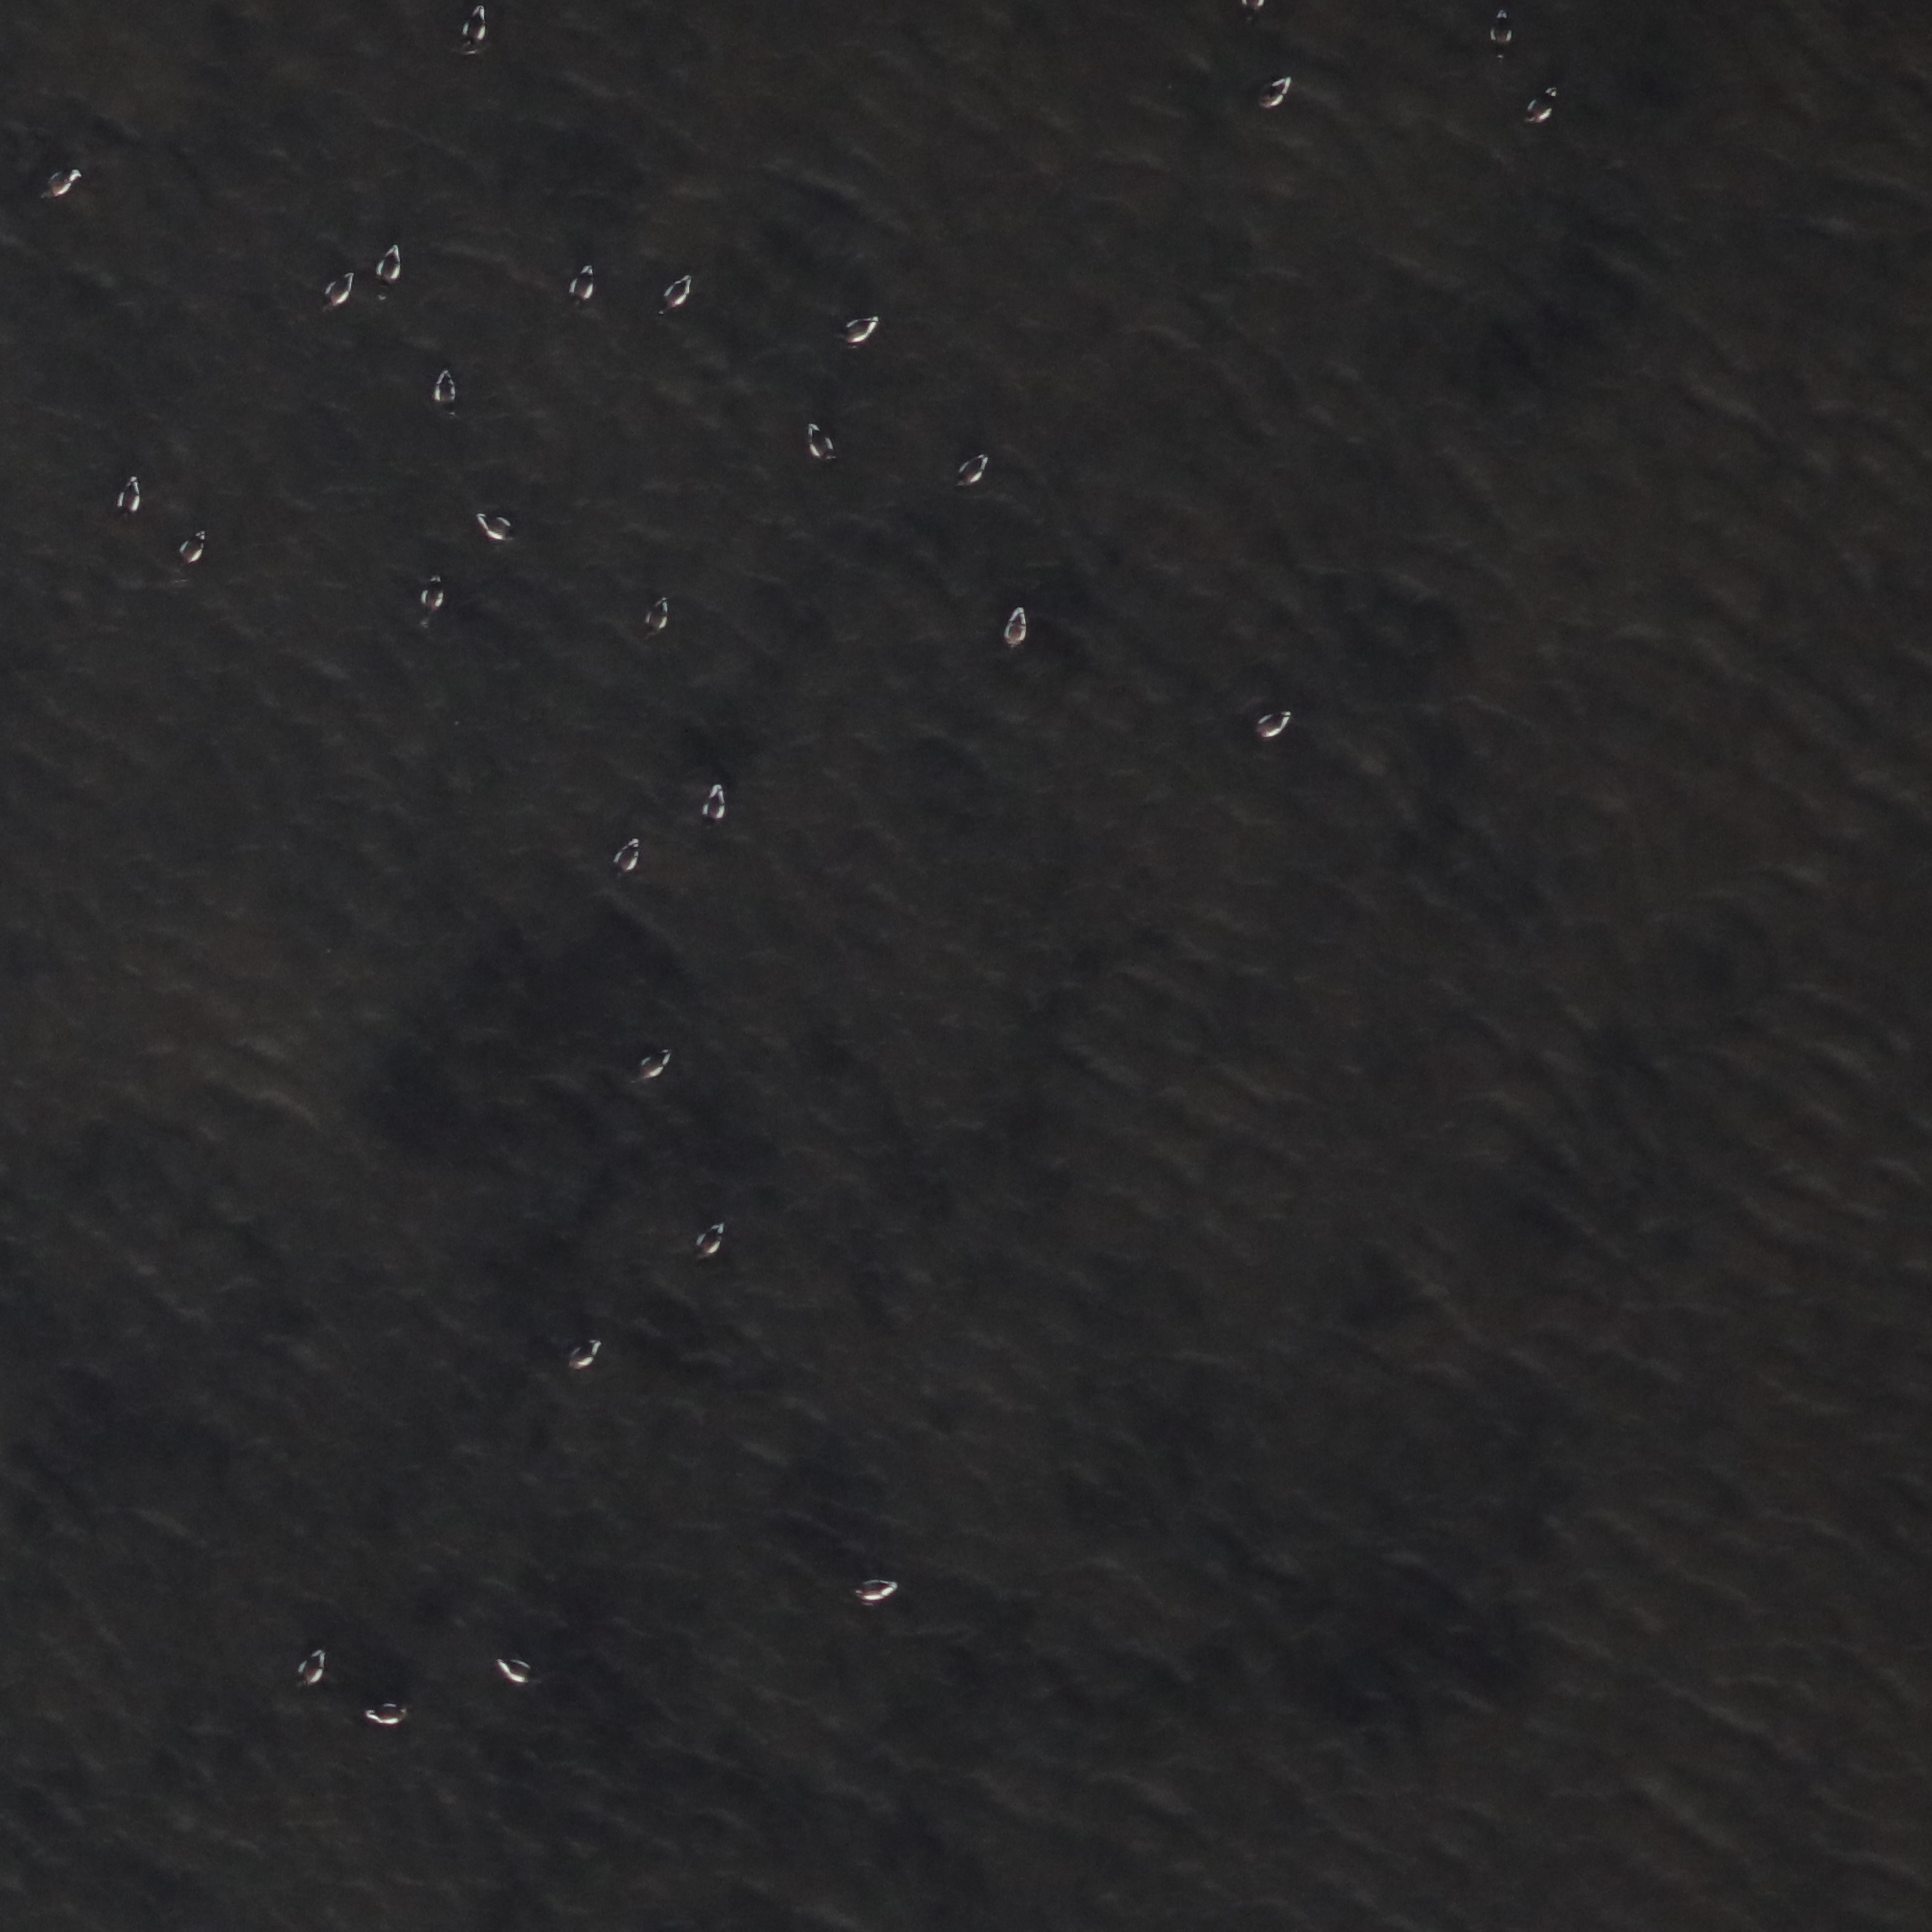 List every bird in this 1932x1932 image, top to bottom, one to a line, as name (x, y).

brant (1502, 29)
brant (474, 32)
brant (1274, 94)
brant (1540, 107)
brant (61, 184)
brant (389, 267)
brant (582, 287)
brant (338, 292)
brant (674, 292)
brant (859, 333)
brant (445, 392)
brant (820, 445)
brant (972, 472)
brant (129, 499)
brant (497, 529)
brant (190, 551)
brant (432, 598)
brant (655, 618)
brant (1014, 629)
brant (1272, 726)
brant (714, 807)
brant (626, 859)
brant (651, 1064)
brant (708, 1241)
brant (584, 1354)
brant (873, 1588)
brant (312, 1669)
brant (517, 1670)
brant (388, 1714)